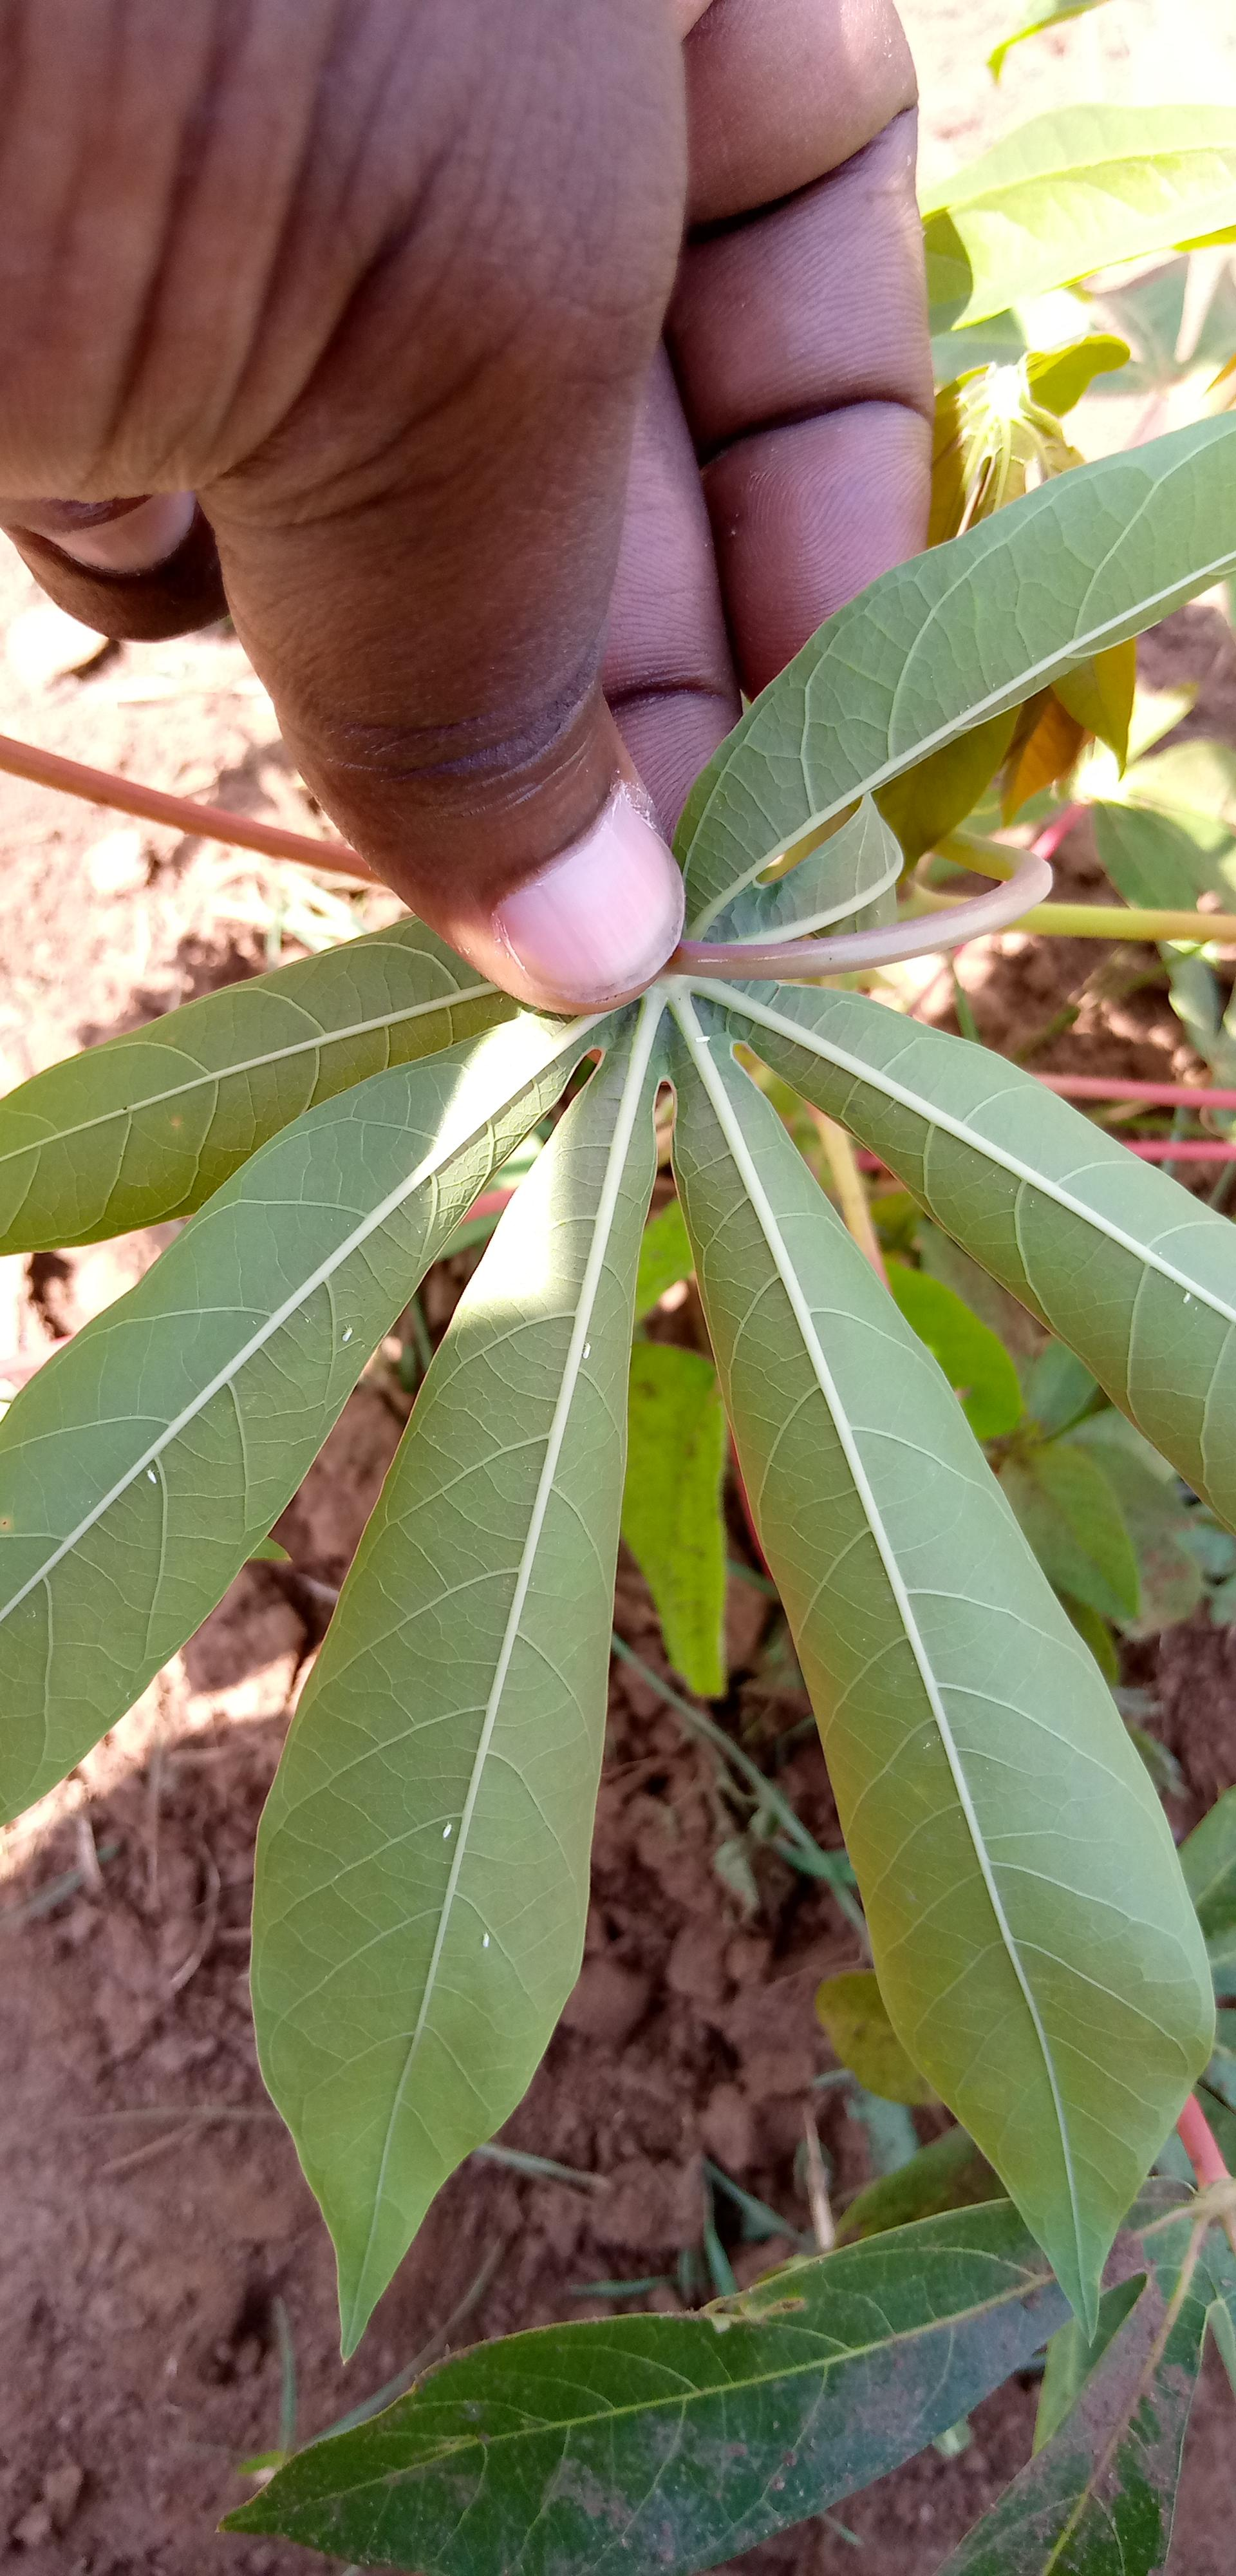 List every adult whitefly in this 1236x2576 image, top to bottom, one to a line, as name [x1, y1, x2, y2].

whitefly [686, 1021, 717, 1056]
whitefly [1177, 1288, 1197, 1311]
whitefly [338, 1319, 369, 1347]
whitefly [574, 1331, 595, 1368]
whitefly [140, 1460, 162, 1494]
whitefly [436, 1821, 461, 1848]
whitefly [476, 1925, 498, 1965]